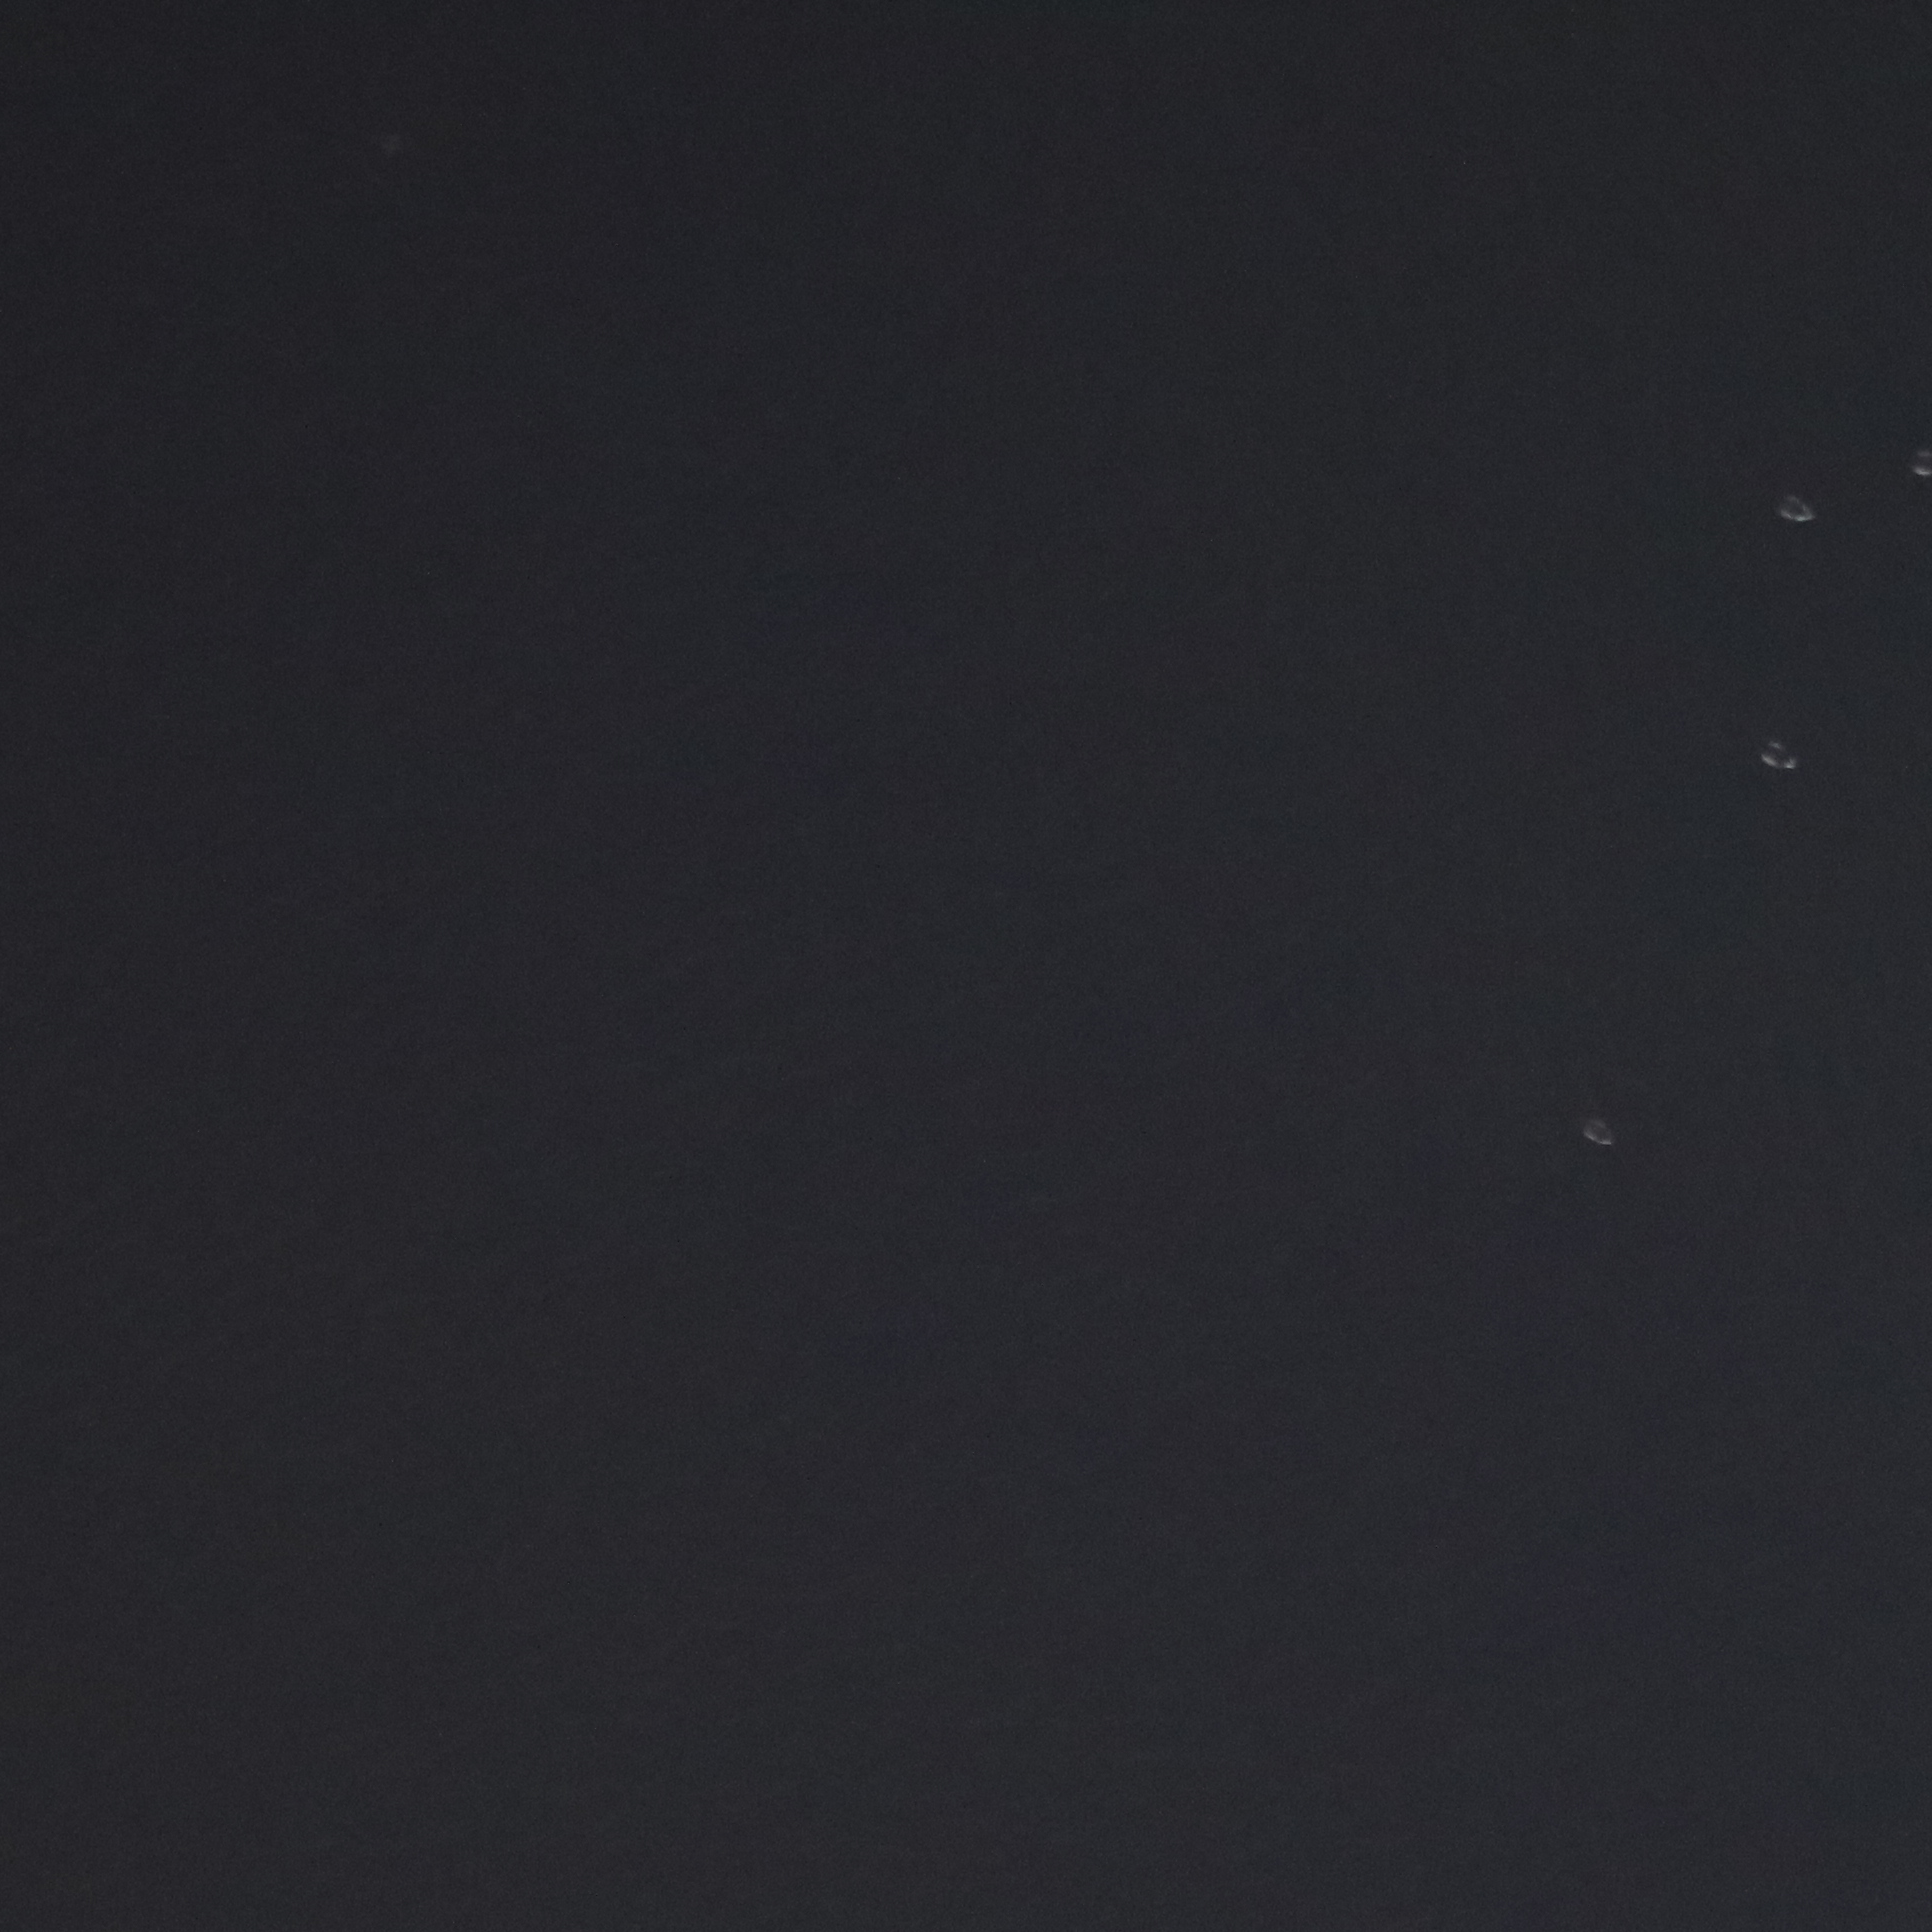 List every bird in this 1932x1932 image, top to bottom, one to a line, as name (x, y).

brant (1921, 460)
brant (1795, 507)
brant (1772, 757)
brant (1603, 1136)